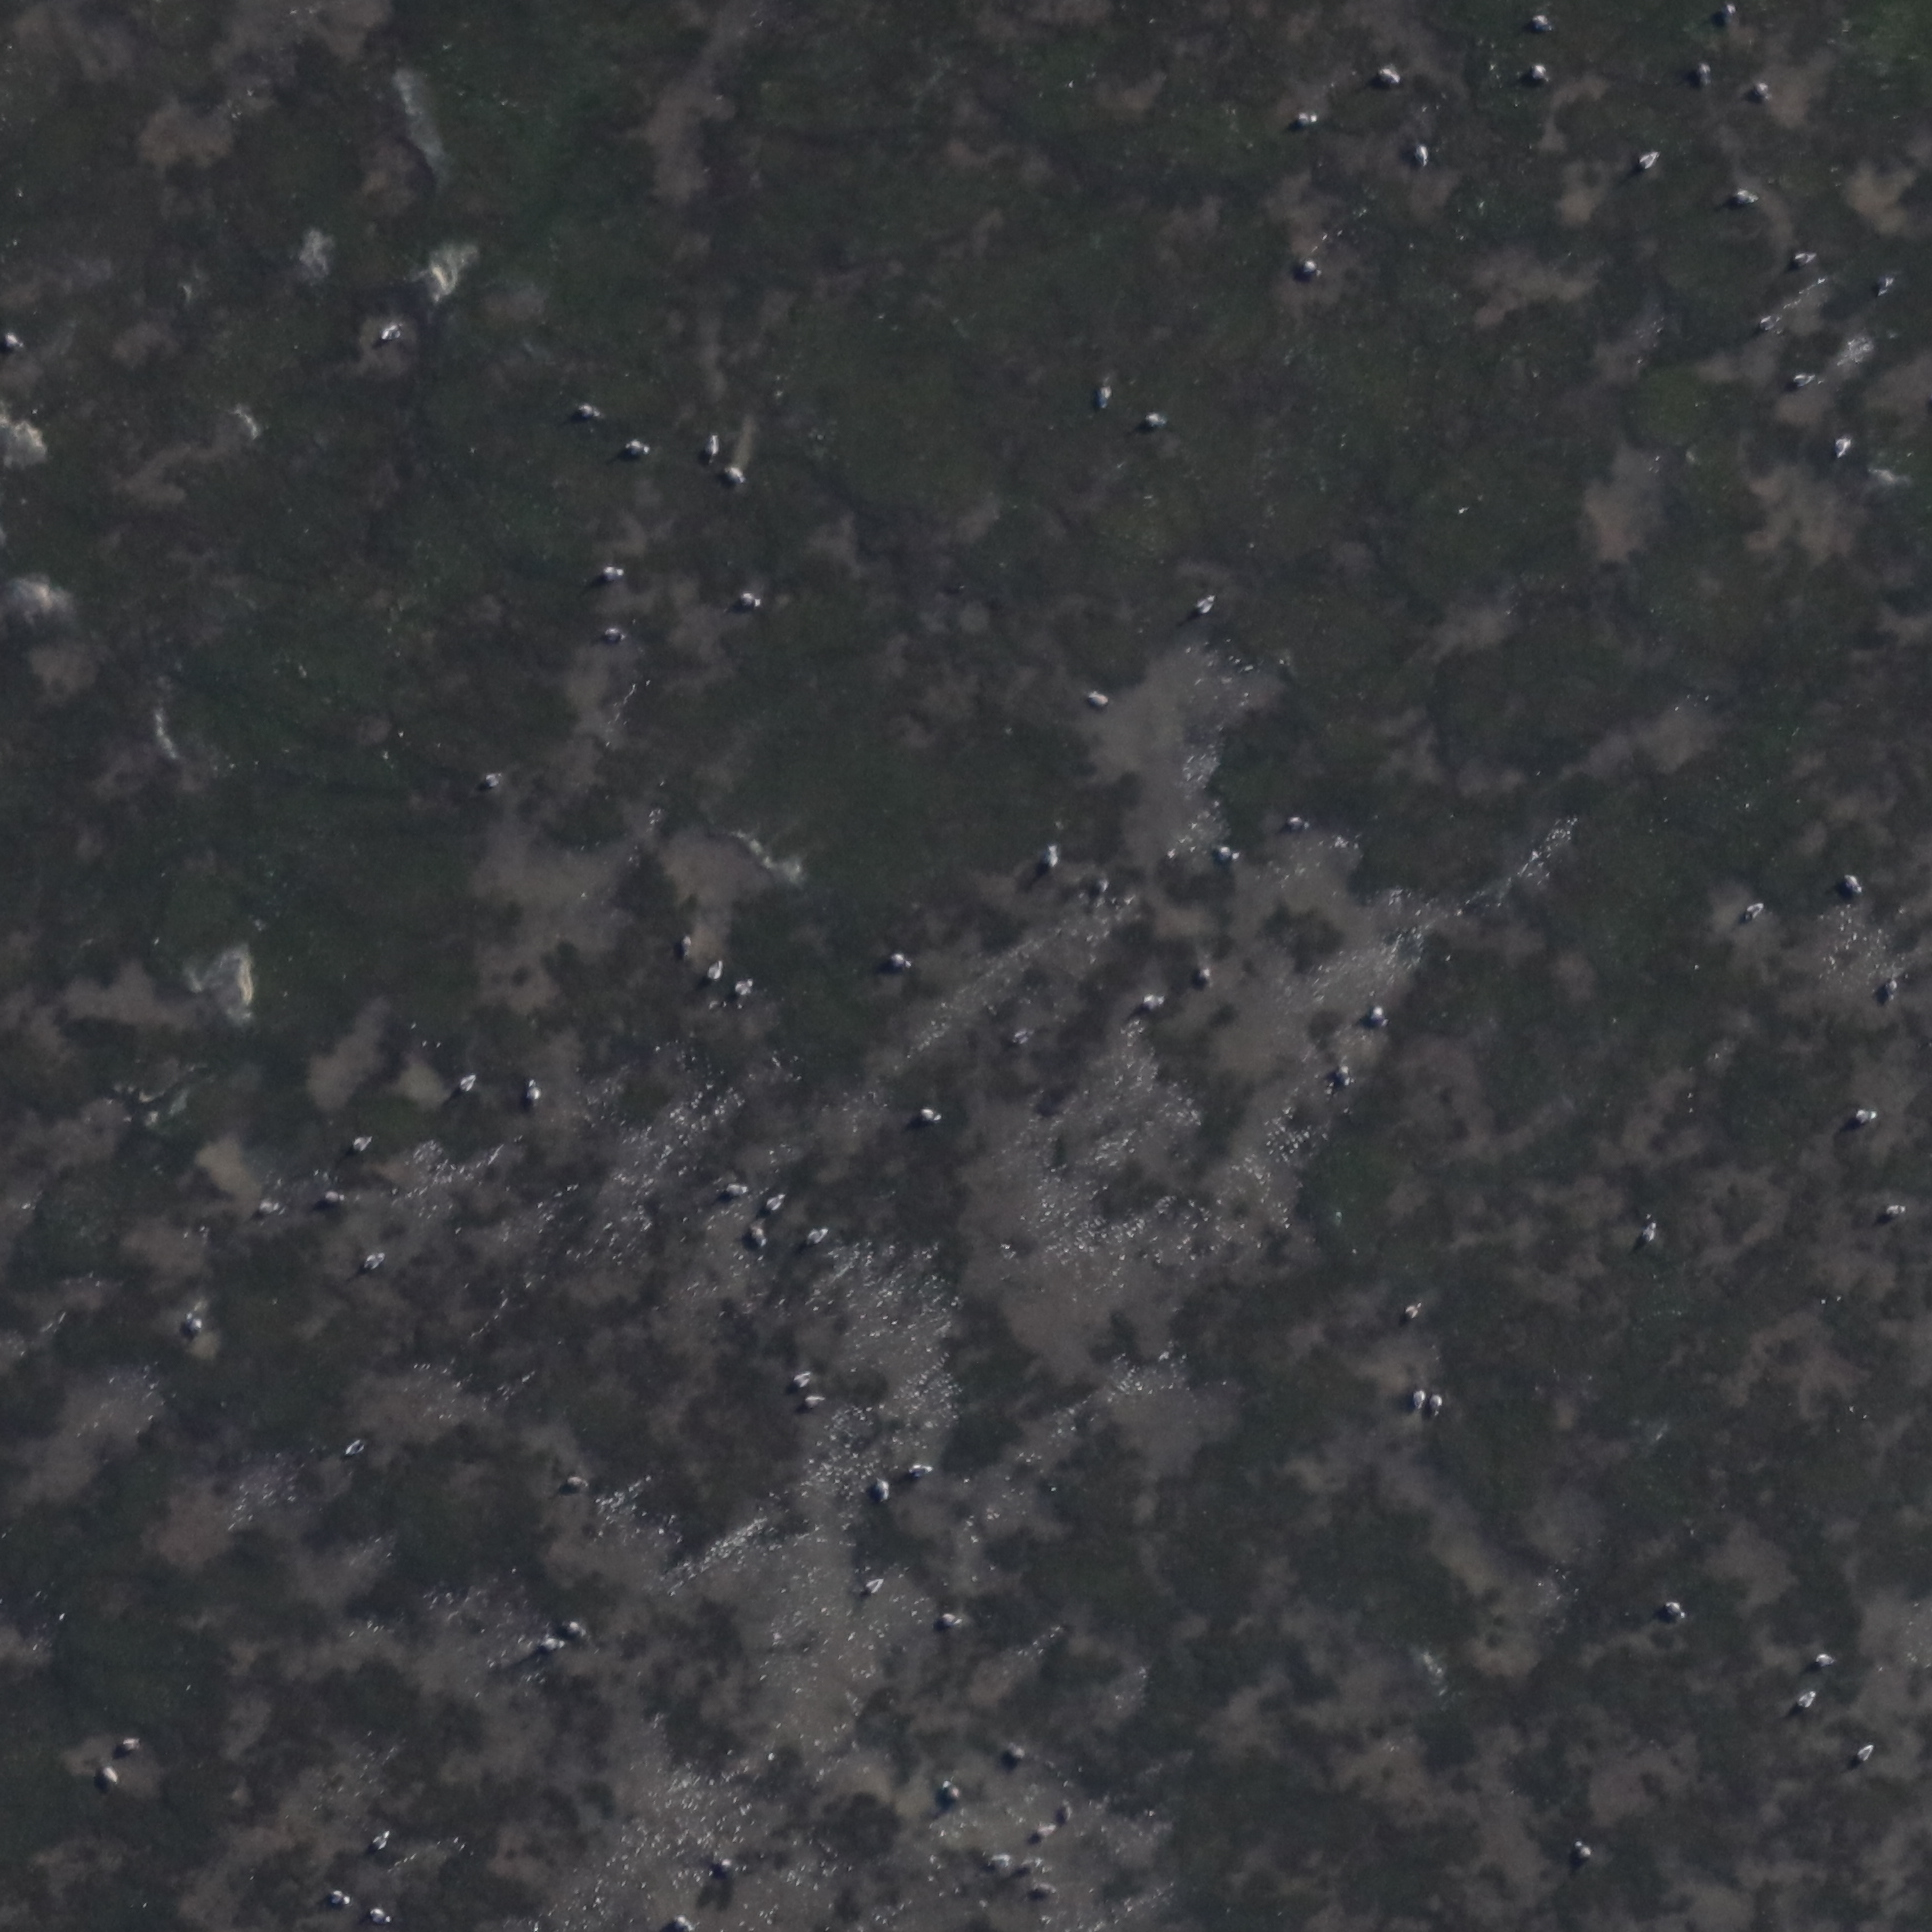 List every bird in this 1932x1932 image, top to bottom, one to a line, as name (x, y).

brant (1729, 9)
brant (1542, 20)
brant (1704, 72)
brant (1388, 74)
brant (1537, 74)
brant (1761, 92)
brant (1303, 120)
brant (1421, 155)
brant (1646, 160)
brant (1743, 198)
brant (1804, 258)
brant (1307, 267)
brant (1883, 284)
brant (1768, 324)
brant (391, 332)
brant (12, 341)
brant (1800, 379)
brant (1102, 393)
brant (587, 411)
brant (1154, 421)
brant (1842, 445)
brant (709, 446)
brant (637, 449)
brant (733, 474)
brant (611, 573)
brant (749, 600)
brant (1204, 605)
brant (615, 635)
brant (1101, 700)
brant (491, 778)
brant (1296, 823)
brant (1225, 850)
brant (1051, 857)
brant (1852, 884)
brant (1100, 887)
brant (1753, 911)
brant (683, 944)
brant (899, 961)
brant (715, 973)
brant (1204, 979)
brant (1892, 986)
brant (743, 988)
brant (1151, 1003)
brant (1379, 1016)
brant (1020, 1036)
brant (1343, 1074)
brant (466, 1084)
brant (532, 1092)
brant (927, 1114)
brant (1864, 1117)
brant (360, 1145)
brant (734, 1191)
brant (333, 1193)
brant (773, 1202)
brant (268, 1209)
brant (1894, 1211)
brant (1649, 1232)
brant (817, 1234)
brant (758, 1236)
brant (372, 1261)
brant (1414, 1313)
brant (195, 1323)
brant (801, 1380)
brant (1419, 1398)
brant (813, 1402)
brant (1436, 1405)
brant (354, 1447)
brant (920, 1471)
brant (576, 1482)
brant (881, 1489)
brant (872, 1586)
brant (1674, 1608)
brant (949, 1618)
brant (574, 1629)
brant (549, 1644)
brant (1825, 1660)
brant (1804, 1701)
Canada goose (131, 1744)
brant (1017, 1751)
brant (1863, 1754)
Canada goose (111, 1777)
brant (952, 1791)
brant (1064, 1811)
brant (1043, 1832)
brant (379, 1841)
brant (1584, 1851)
brant (1005, 1861)
brant (1031, 1864)
brant (726, 1866)
brant (1044, 1888)
brant (338, 1899)
brant (379, 1917)
brant (681, 1922)